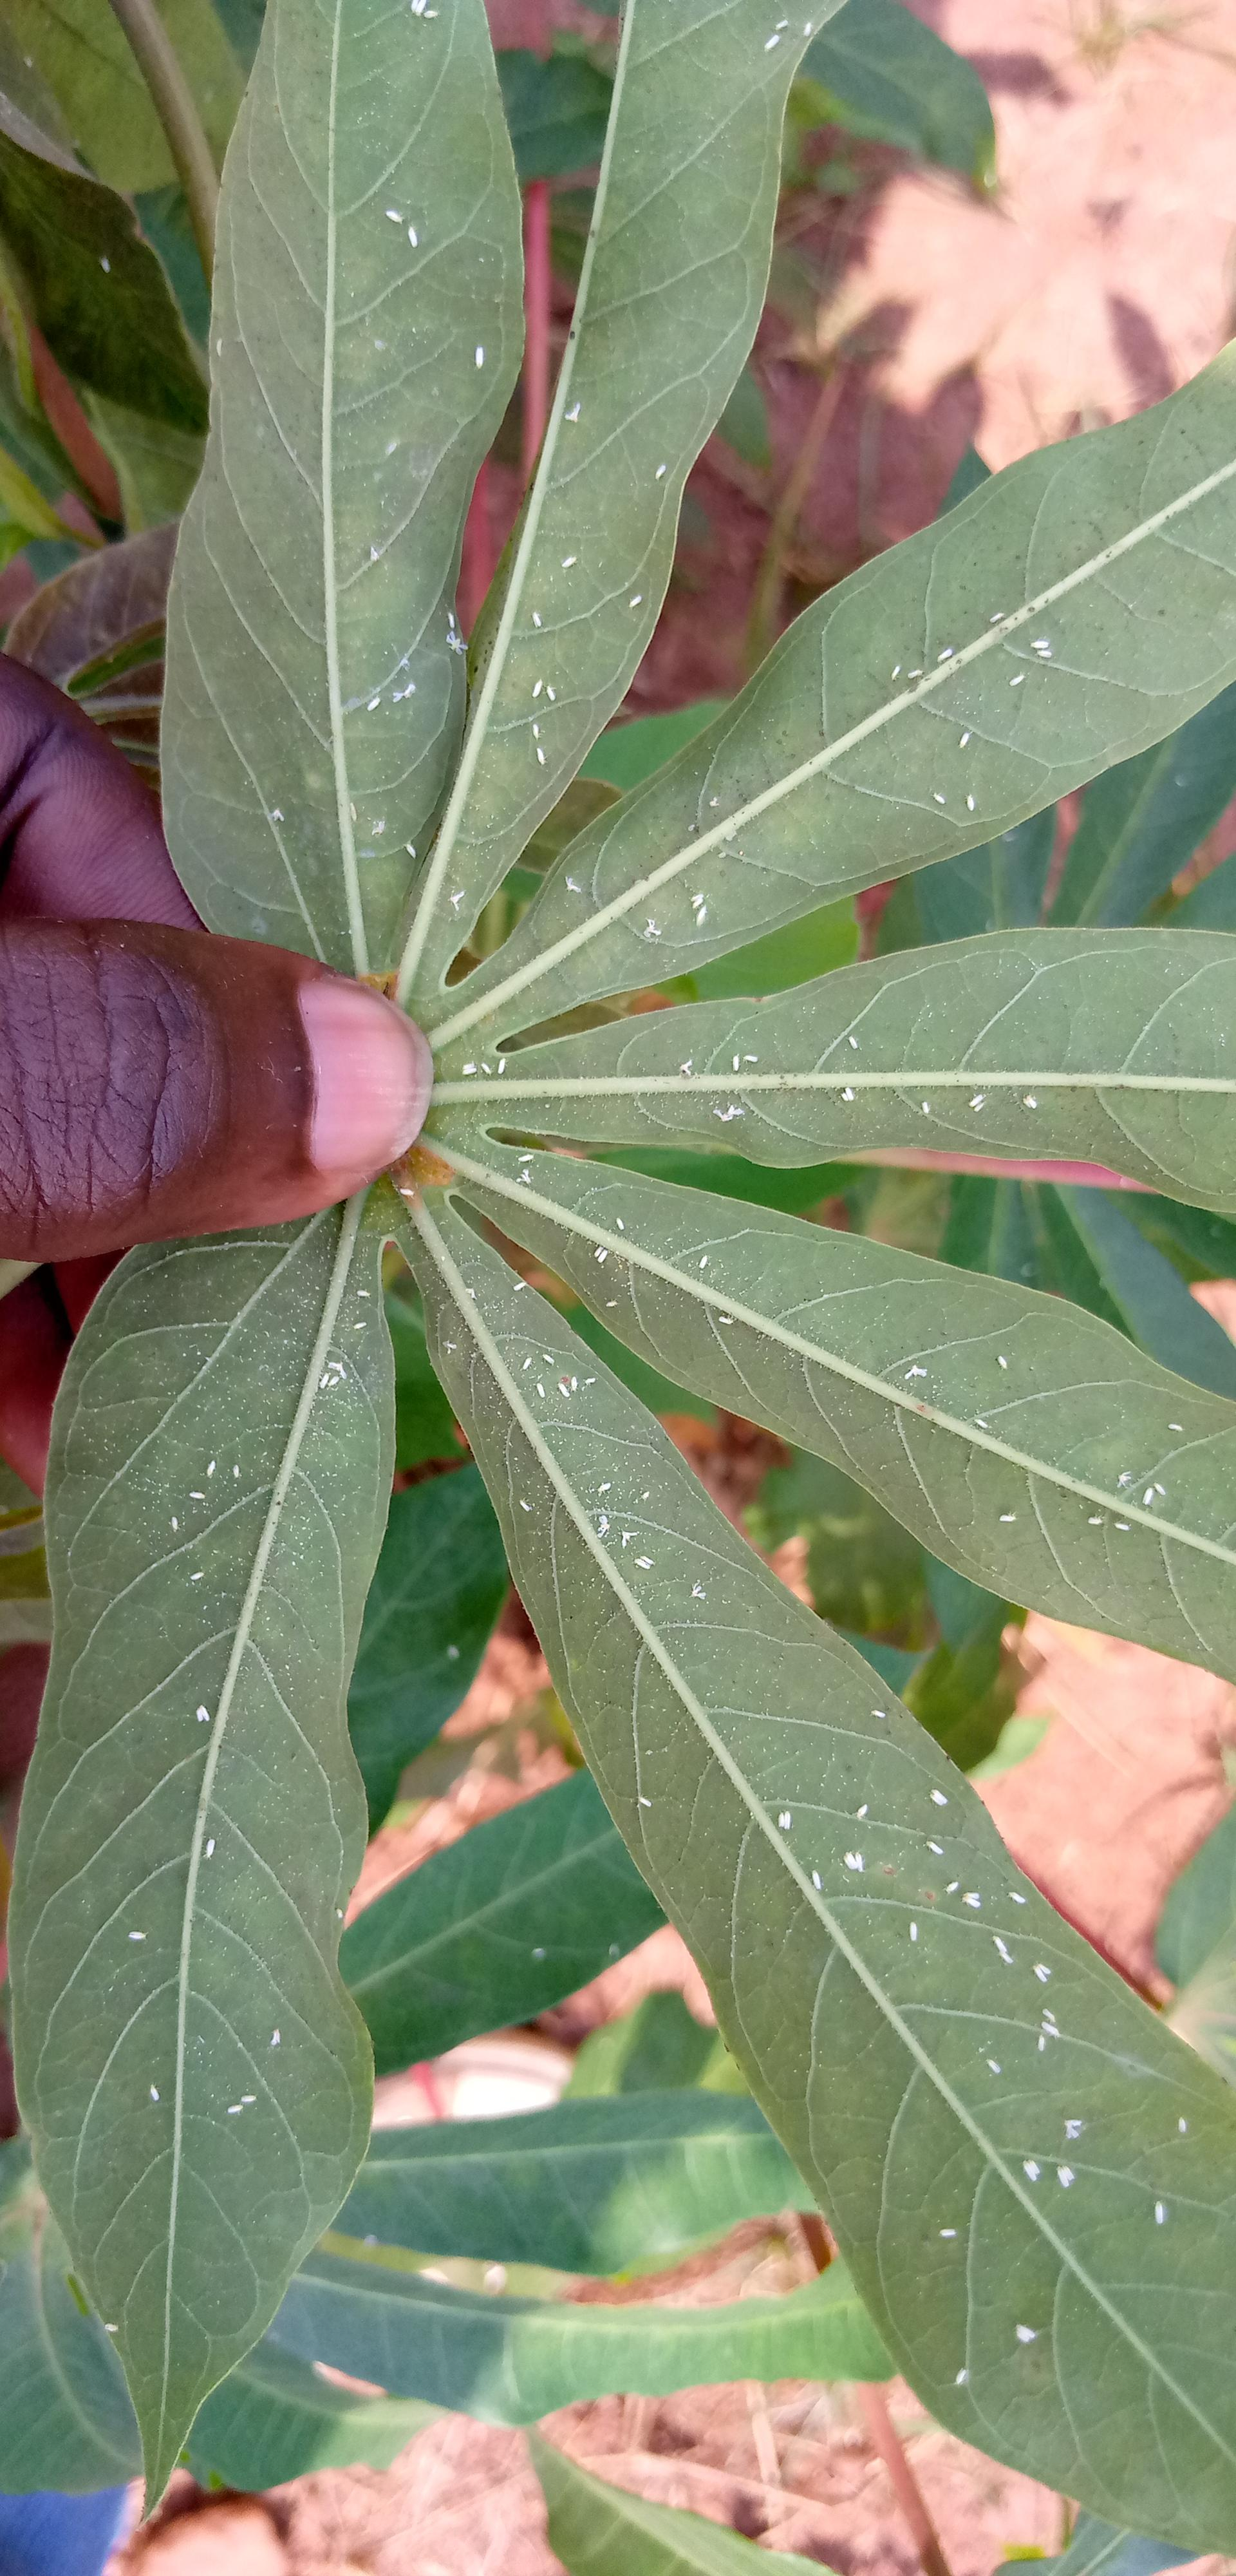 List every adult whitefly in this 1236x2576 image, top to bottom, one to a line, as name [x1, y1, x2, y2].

whitefly [411, 1, 421, 16]
whitefly [424, 8, 443, 19]
whitefly [774, 18, 791, 30]
whitefly [800, 23, 814, 33]
whitefly [761, 35, 780, 50]
whitefly [383, 206, 402, 223]
whitefly [406, 225, 419, 250]
whitefly [473, 345, 487, 372]
whitefly [561, 399, 585, 424]
whitefly [653, 462, 671, 478]
whitefly [366, 543, 379, 565]
whitefly [561, 554, 581, 569]
whitefly [626, 591, 647, 609]
whitefly [530, 607, 543, 628]
whitefly [444, 611, 458, 634]
whitefly [988, 611, 1007, 622]
whitefly [1030, 638, 1052, 648]
whitefly [936, 648, 953, 664]
whitefly [1036, 651, 1060, 661]
whitefly [890, 664, 895, 684]
whitefly [909, 668, 921, 679]
whitefly [1006, 668, 1030, 688]
whitefly [530, 677, 542, 696]
whitefly [392, 681, 418, 701]
whitefly [543, 683, 559, 703]
whitefly [362, 694, 384, 712]
whitefly [531, 720, 543, 740]
whitefly [957, 727, 968, 753]
whitefly [537, 746, 546, 769]
whitefly [934, 789, 945, 806]
whitefly [964, 793, 975, 813]
whitefly [706, 795, 720, 806]
whitefly [346, 800, 357, 822]
whitefly [272, 806, 289, 826]
whitefly [368, 817, 389, 840]
whitefly [403, 842, 414, 861]
whitefly [563, 874, 583, 898]
whitefly [451, 890, 465, 913]
whitefly [690, 892, 701, 909]
whitefly [697, 905, 707, 925]
whitefly [644, 916, 664, 939]
whitefly [845, 1034, 863, 1054]
whitefly [730, 1052, 745, 1080]
whitefly [745, 1052, 760, 1066]
whitefly [495, 1056, 507, 1077]
whitefly [677, 1058, 694, 1078]
whitefly [464, 1062, 478, 1078]
whitefly [839, 1087, 857, 1104]
whitefly [968, 1091, 988, 1113]
whitefly [1020, 1093, 1038, 1111]
whitefly [920, 1098, 931, 1115]
whitefly [725, 1104, 747, 1121]
whitefly [709, 1108, 727, 1121]
whitefly [512, 1152, 536, 1165]
whitefly [513, 1171, 535, 1186]
whitefly [399, 1183, 419, 1201]
whitefly [612, 1214, 627, 1231]
whitefly [590, 1244, 612, 1265]
whitefly [697, 1253, 709, 1272]
whitefly [510, 1278, 529, 1293]
whitefly [355, 1288, 373, 1296]
whitefly [606, 1300, 624, 1314]
whitefly [720, 1312, 737, 1329]
whitefly [355, 1318, 369, 1334]
whitefly [539, 1350, 557, 1365]
whitefly [330, 1354, 349, 1379]
whitefly [995, 1354, 1009, 1372]
whitefly [519, 1356, 534, 1372]
whitefly [903, 1360, 932, 1384]
whitefly [320, 1372, 331, 1394]
whitefly [585, 1377, 597, 1389]
whitefly [554, 1379, 574, 1399]
whitefly [532, 1382, 547, 1398]
whitefly [971, 1417, 993, 1433]
whitefly [1165, 1421, 1186, 1435]
whitefly [200, 1458, 223, 1484]
whitefly [231, 1466, 247, 1481]
whitefly [1113, 1470, 1134, 1486]
whitefly [598, 1481, 615, 1495]
whitefly [1150, 1482, 1170, 1497]
whitefly [1145, 1486, 1156, 1509]
whitefly [185, 1490, 209, 1501]
whitefly [639, 1490, 651, 1504]
whitefly [518, 1499, 533, 1513]
whitefly [1001, 1509, 1017, 1526]
whitefly [1089, 1515, 1101, 1527]
whitefly [594, 1516, 612, 1537]
whitefly [169, 1519, 182, 1535]
whitefly [1112, 1520, 1131, 1533]
whitefly [620, 1531, 641, 1548]
whitefly [631, 1553, 655, 1573]
whitefly [185, 1569, 210, 1587]
whitefly [689, 1577, 708, 1600]
whitefly [192, 1700, 217, 1727]
whitefly [872, 1707, 892, 1726]
whitefly [927, 1787, 950, 1811]
whitefly [635, 1794, 651, 1812]
whitefly [853, 1801, 870, 1821]
whitefly [776, 1809, 794, 1831]
whitefly [925, 1839, 941, 1859]
whitefly [201, 1841, 221, 1862]
whitefly [840, 1850, 864, 1873]
whitefly [807, 1869, 822, 1891]
whitefly [945, 1879, 958, 1897]
whitefly [962, 1888, 984, 1910]
whitefly [1007, 1891, 1031, 1906]
whitefly [908, 1918, 921, 1946]
whitefly [126, 1925, 156, 1945]
whitefly [991, 1934, 1011, 1954]
whitefly [1030, 1961, 1052, 1985]
whitefly [1043, 2008, 1062, 2022]
whitefly [1043, 2022, 1063, 2041]
whitefly [267, 2025, 290, 2049]
whitefly [1035, 2032, 1044, 2052]
whitefly [982, 2055, 999, 2076]
whitefly [145, 2084, 163, 2104]
whitefly [239, 2091, 259, 2107]
whitefly [229, 2098, 241, 2118]
whitefly [1175, 2116, 1190, 2136]
whitefly [1063, 2117, 1083, 2142]
whitefly [1023, 2156, 1041, 2183]
whitefly [1058, 2163, 1075, 2190]
whitefly [1155, 2199, 1163, 2228]
whitefly [938, 2226, 959, 2241]
whitefly [101, 2318, 127, 2336]
whitefly [952, 2365, 968, 2386]